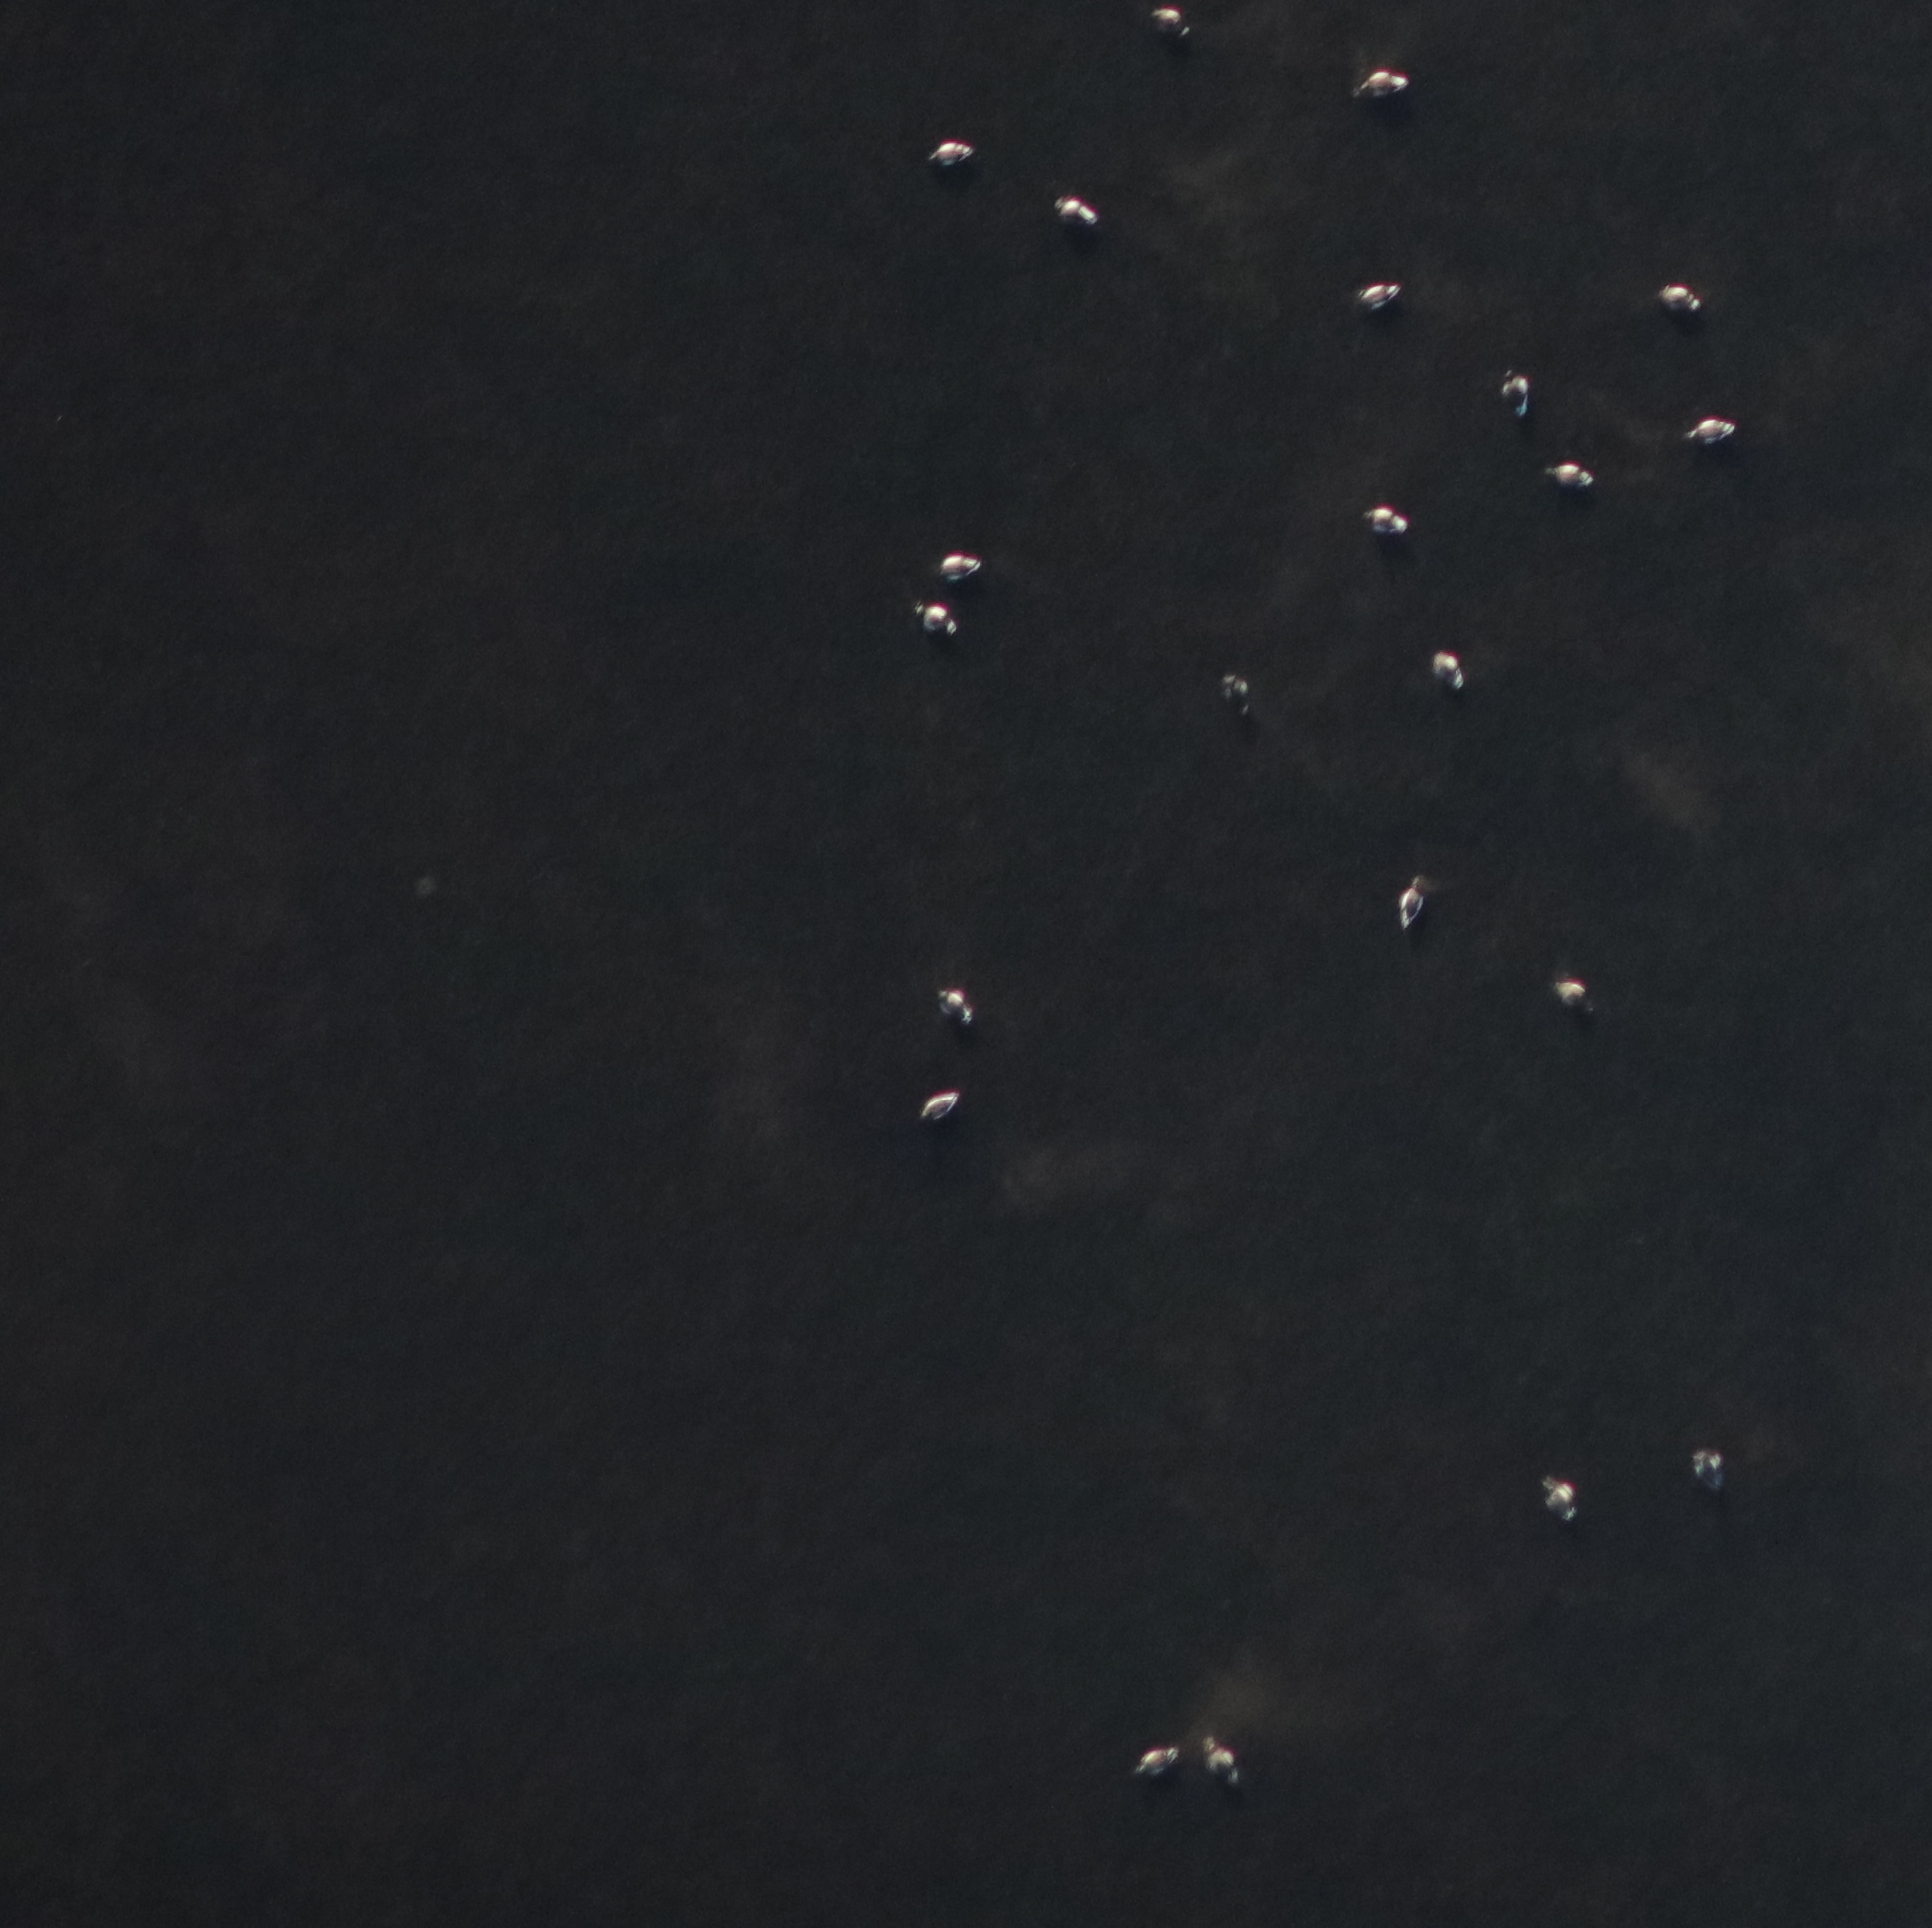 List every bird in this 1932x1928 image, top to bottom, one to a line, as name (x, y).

brant (1170, 22)
brant (1383, 84)
brant (952, 156)
brant (1075, 200)
brant (1675, 292)
brant (1379, 296)
brant (1517, 394)
brant (1710, 431)
brant (1570, 471)
brant (1387, 525)
brant (956, 566)
brant (938, 622)
brant (1457, 672)
brant (1248, 684)
brant (1414, 903)
brant (1570, 988)
brant (955, 1005)
brant (940, 1107)
brant (1717, 1476)
brant (1561, 1501)
brant (1157, 1762)
brant (1219, 1773)